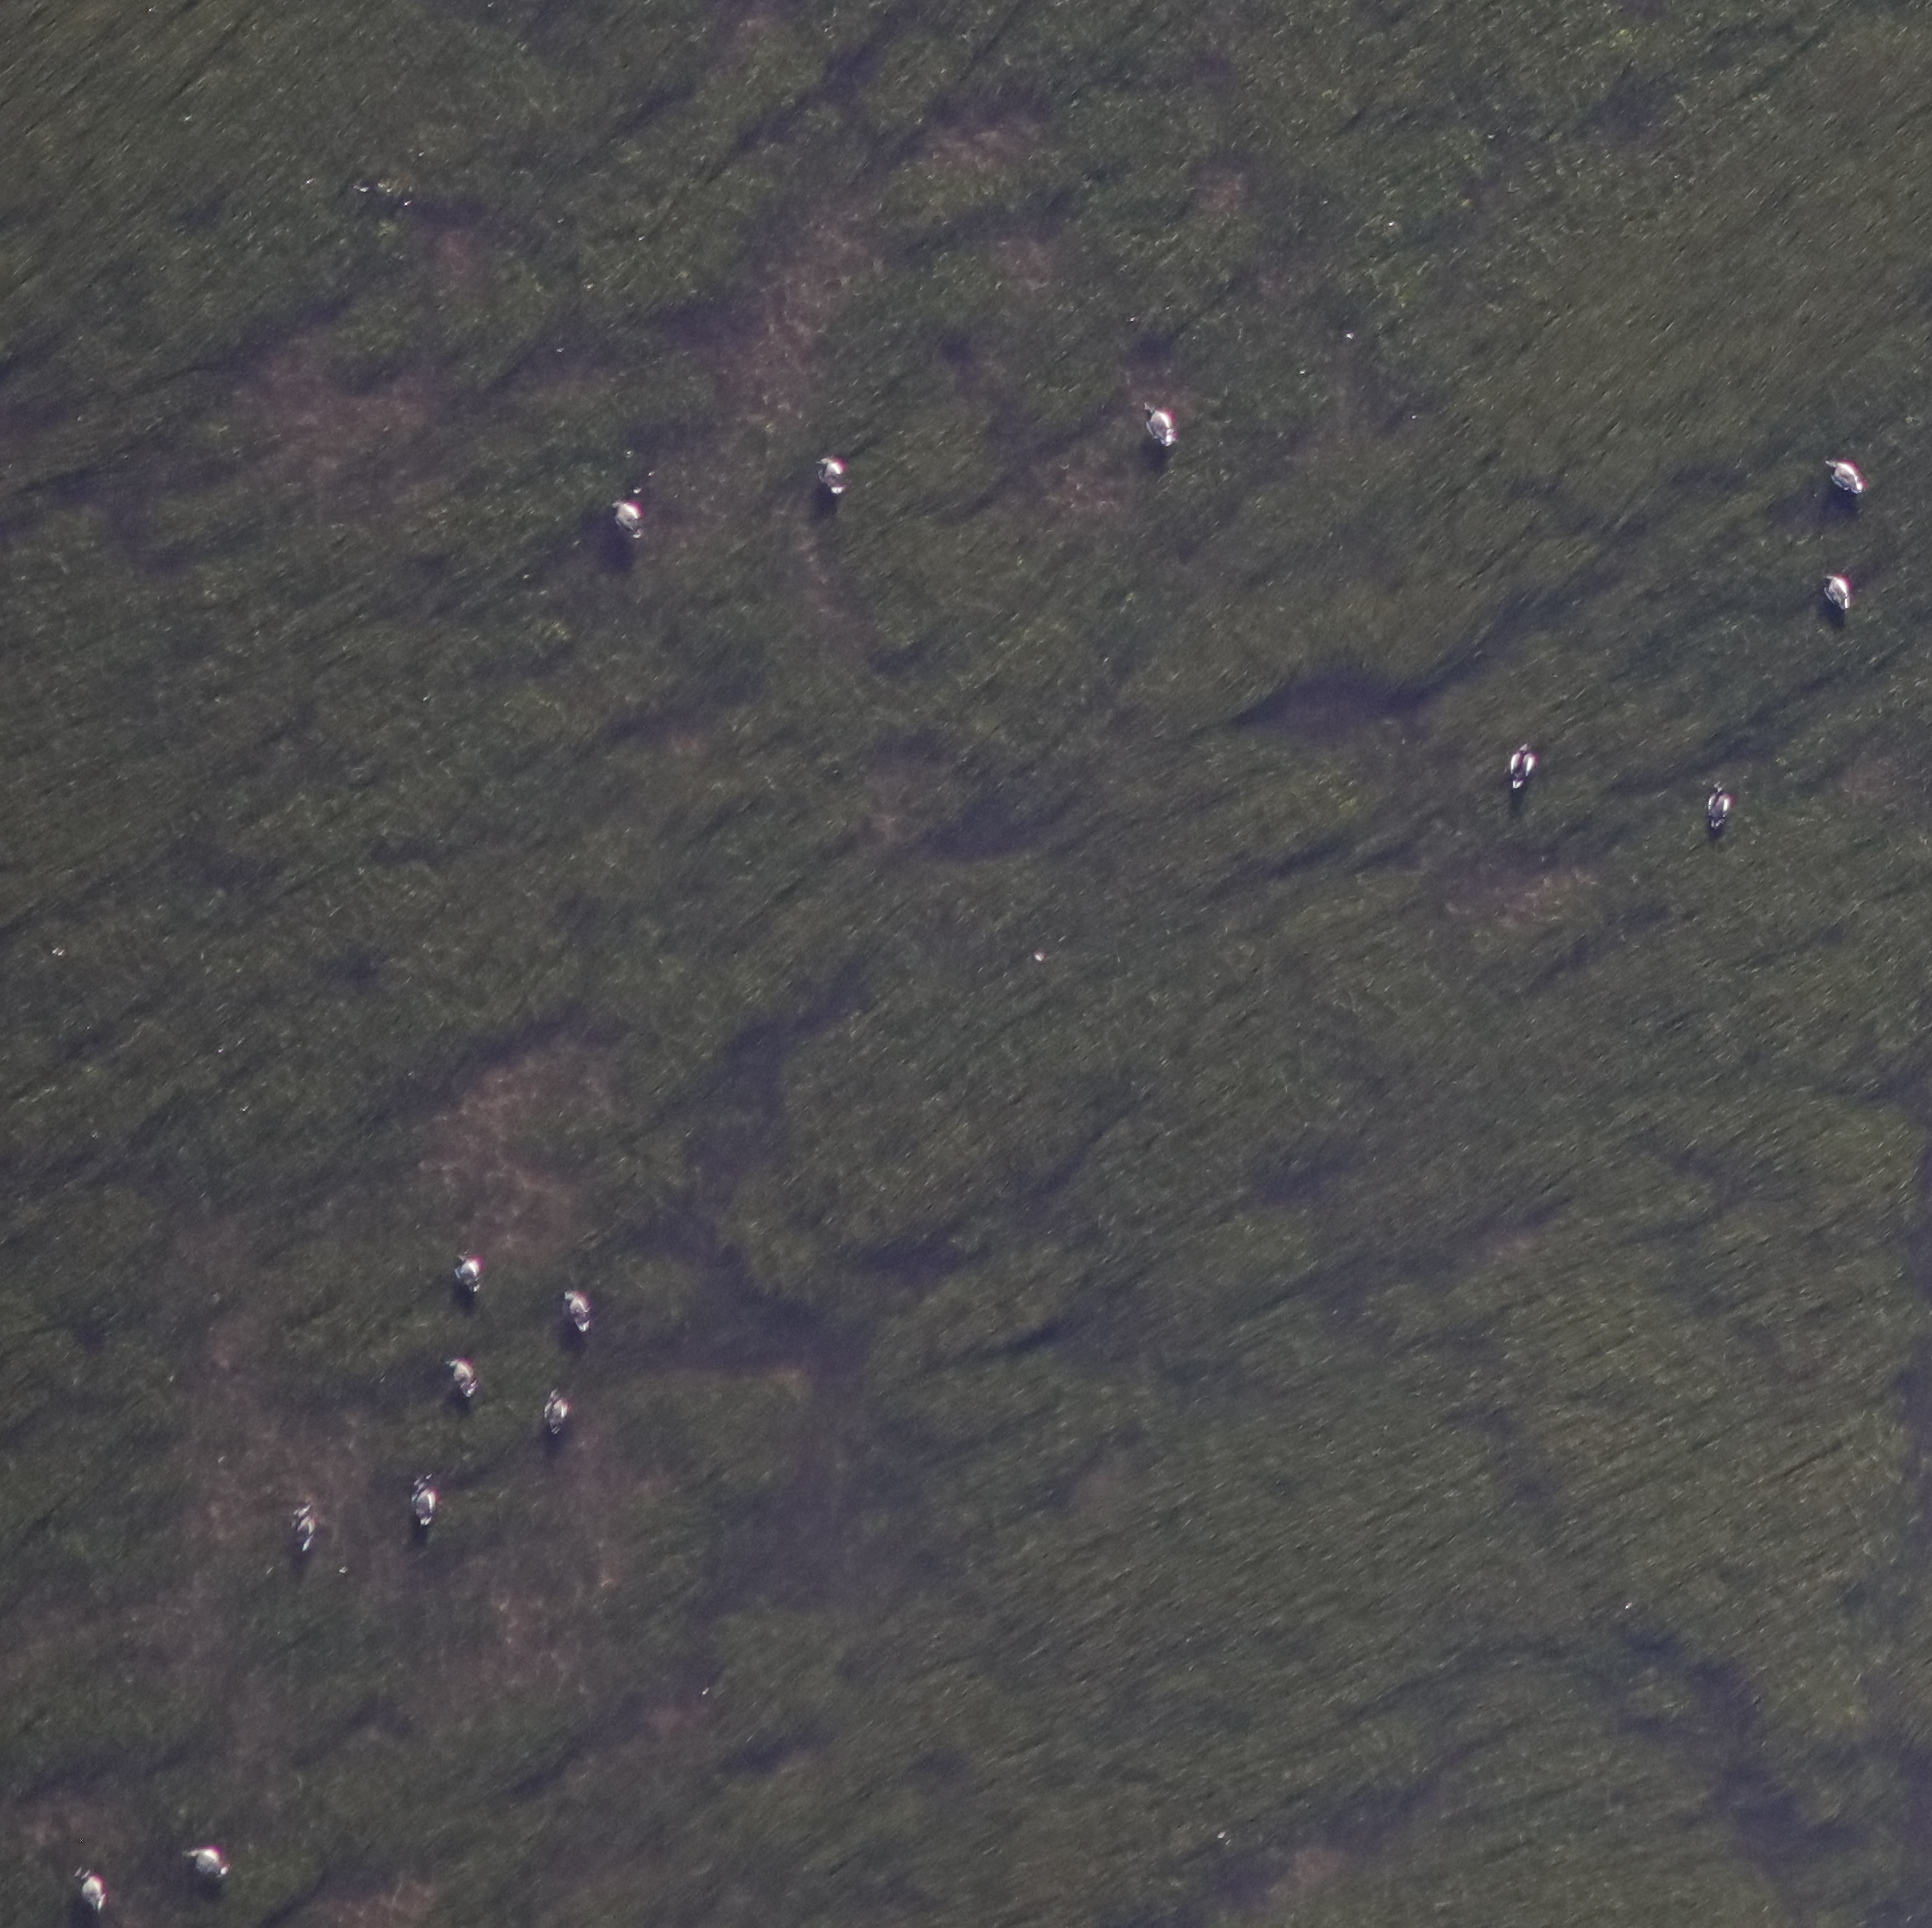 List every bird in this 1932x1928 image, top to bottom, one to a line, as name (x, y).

brant (1160, 427)
brant (833, 473)
brant (1847, 479)
brant (628, 517)
brant (1837, 590)
brant (1522, 765)
brant (1717, 807)
brant (467, 1275)
brant (580, 1311)
brant (465, 1375)
brant (556, 1411)
brant (426, 1501)
brant (304, 1526)
brant (209, 1862)
brant (90, 1884)